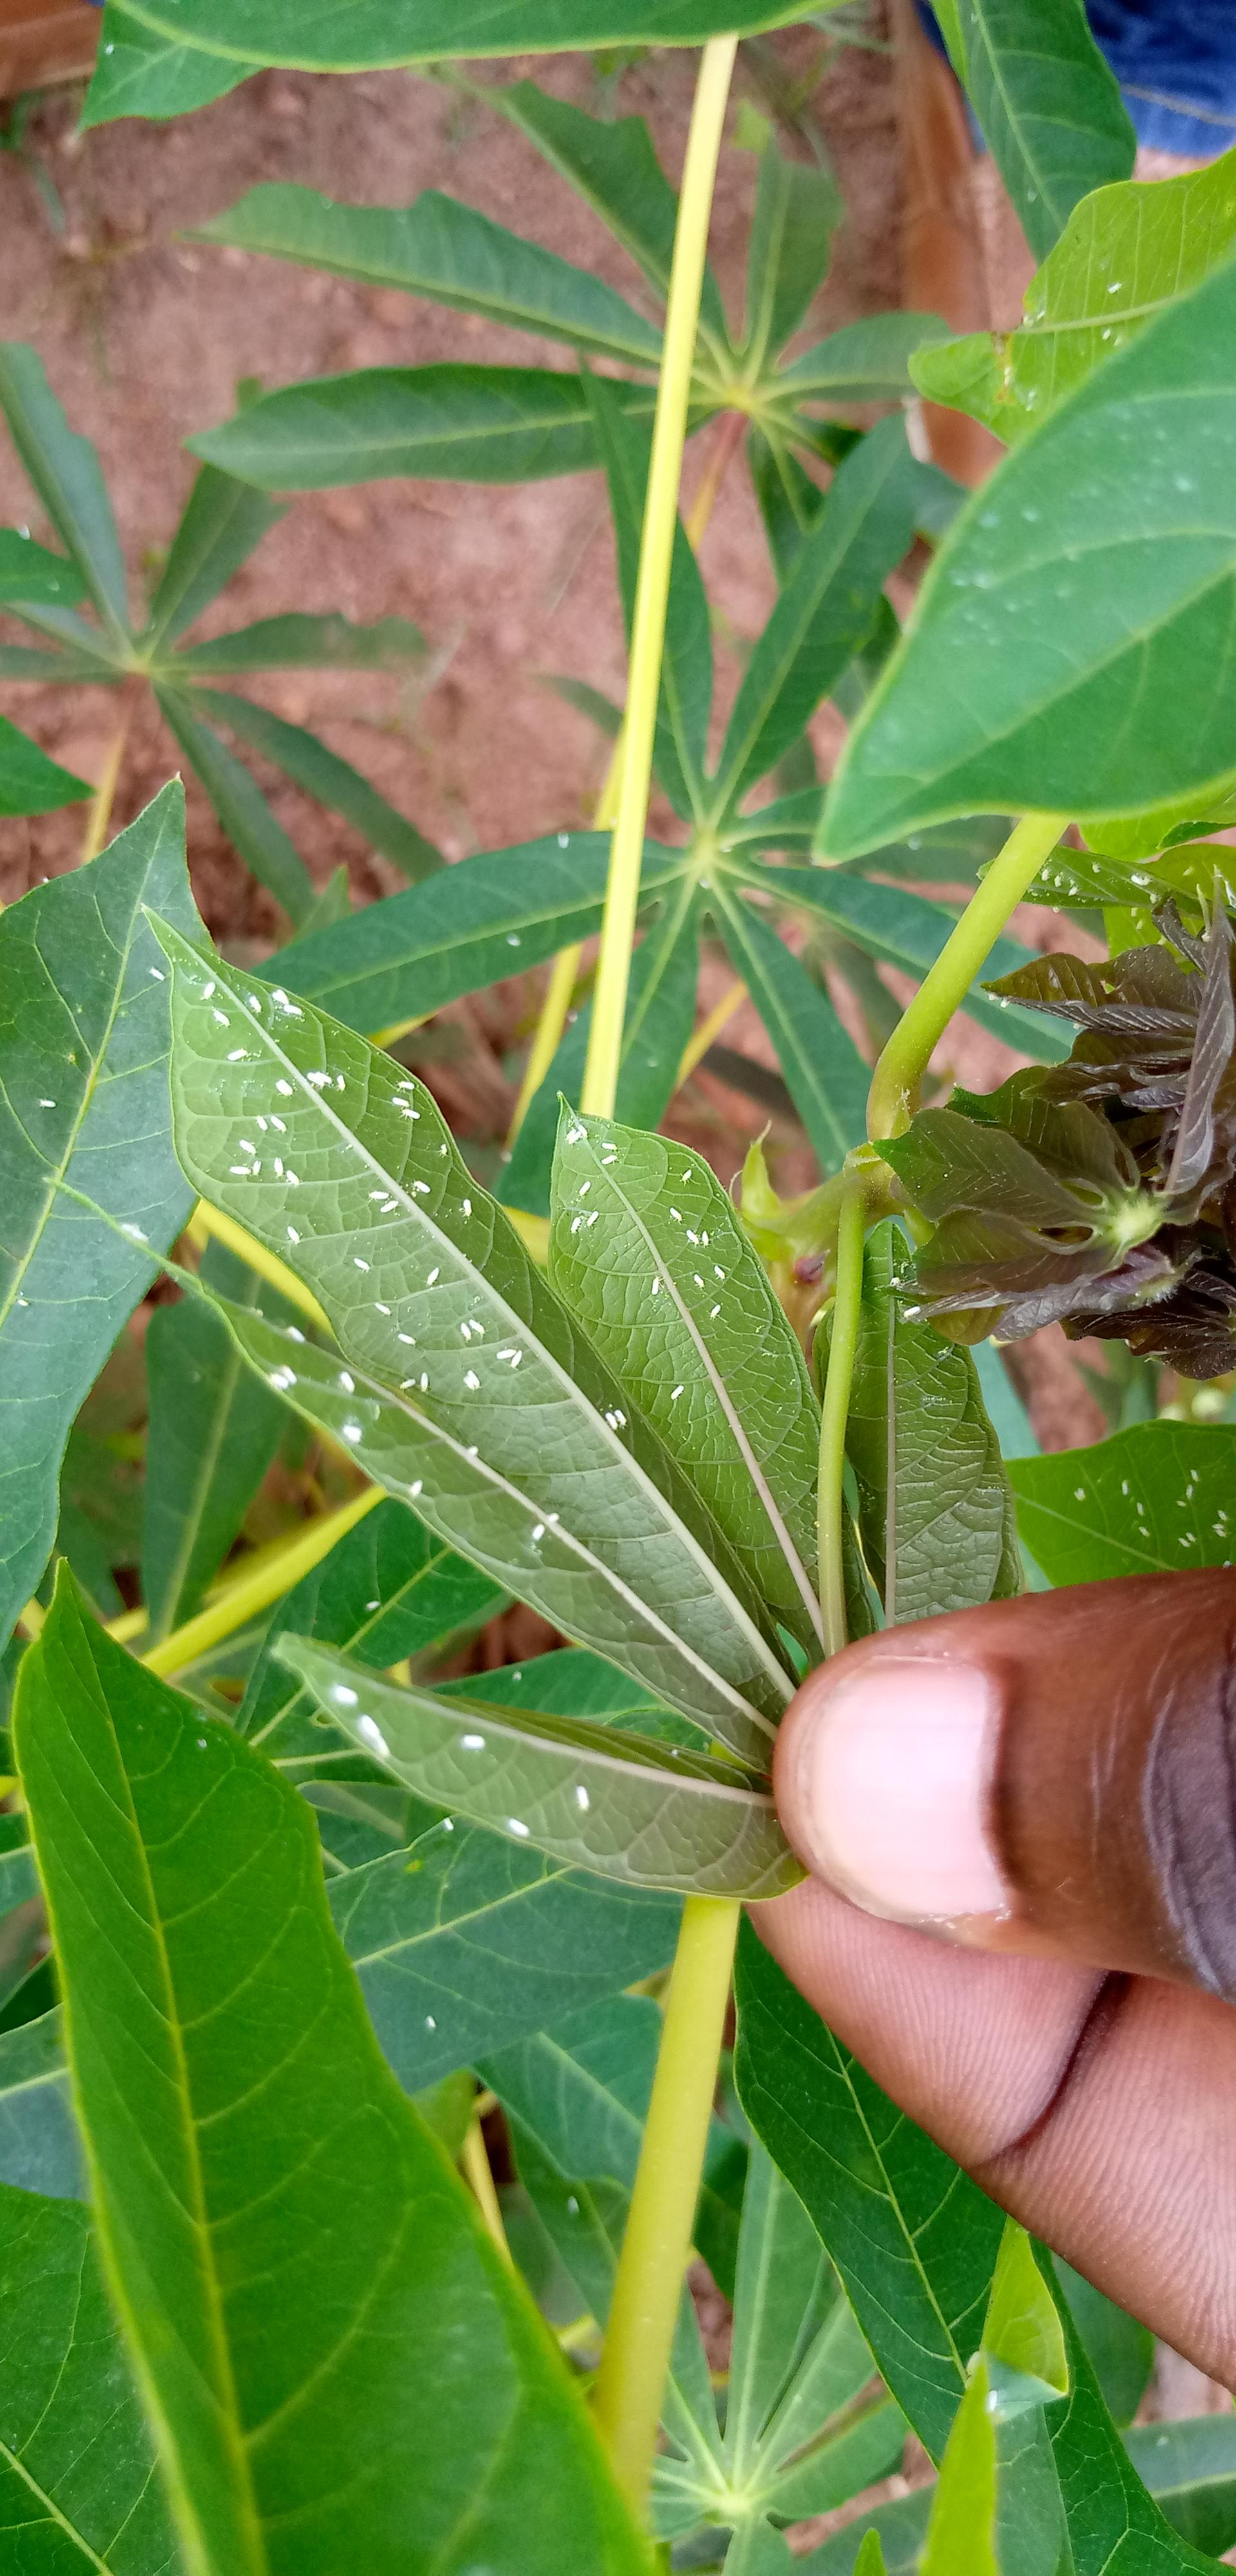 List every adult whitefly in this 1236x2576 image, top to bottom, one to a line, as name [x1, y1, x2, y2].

whitefly [1105, 279, 1127, 298]
whitefly [1100, 327, 1114, 343]
whitefly [146, 964, 168, 983]
whitefly [201, 978, 218, 1003]
whitefly [267, 986, 293, 1005]
whitefly [248, 992, 265, 1014]
whitefly [281, 1003, 303, 1018]
whitefly [211, 1009, 231, 1029]
whitefly [222, 1044, 251, 1062]
whitefly [315, 1070, 333, 1086]
whitefly [304, 1070, 325, 1088]
whitefly [336, 1072, 348, 1094]
whitefly [396, 1077, 417, 1092]
whitefly [279, 1077, 294, 1097]
whitefly [274, 1080, 288, 1098]
whitefly [389, 1094, 412, 1108]
whitefly [36, 1095, 59, 1112]
whitefly [401, 1106, 422, 1123]
whitefly [253, 1110, 271, 1133]
whitefly [269, 1112, 290, 1133]
whitefly [576, 1122, 592, 1139]
whitefly [565, 1127, 576, 1143]
whitefly [569, 1130, 581, 1148]
whitefly [238, 1137, 257, 1158]
whitefly [439, 1139, 454, 1160]
whitefly [599, 1139, 621, 1152]
whitefly [272, 1152, 286, 1179]
whitefly [598, 1153, 621, 1166]
whitefly [252, 1157, 265, 1180]
whitefly [226, 1162, 252, 1177]
whitefly [679, 1164, 695, 1185]
whitefly [285, 1168, 302, 1188]
whitefly [412, 1177, 433, 1195]
whitefly [577, 1179, 591, 1199]
whitefly [366, 1188, 391, 1201]
whitefly [461, 1195, 474, 1222]
whitefly [379, 1198, 400, 1215]
whitefly [668, 1204, 684, 1225]
whitefly [585, 1208, 600, 1229]
whitefly [570, 1214, 582, 1235]
whitefly [285, 1222, 303, 1245]
whitefly [699, 1227, 713, 1252]
whitefly [684, 1227, 700, 1247]
whitefly [351, 1253, 374, 1274]
whitefly [423, 1262, 442, 1289]
whitefly [711, 1262, 728, 1283]
whitefly [689, 1272, 709, 1289]
whitefly [887, 1272, 900, 1287]
whitefly [648, 1273, 665, 1300]
whitefly [15, 1296, 33, 1309]
whitefly [373, 1300, 395, 1318]
whitefly [707, 1300, 724, 1322]
whitefly [900, 1303, 923, 1321]
whitefly [467, 1316, 489, 1337]
whitefly [459, 1320, 474, 1343]
whitefly [281, 1322, 310, 1345]
whitefly [395, 1330, 419, 1350]
whitefly [496, 1347, 518, 1361]
whitefly [510, 1347, 523, 1370]
whitefly [281, 1363, 303, 1389]
whitefly [467, 1368, 483, 1391]
whitefly [338, 1368, 360, 1395]
whitefly [419, 1369, 431, 1395]
whitefly [267, 1370, 288, 1391]
whitefly [461, 1374, 474, 1391]
whitefly [398, 1374, 417, 1393]
whitefly [668, 1381, 689, 1401]
whitefly [613, 1406, 632, 1428]
whitefly [603, 1409, 621, 1432]
whitefly [339, 1423, 365, 1434]
whitefly [345, 1432, 365, 1445]
whitefly [406, 1472, 431, 1501]
whitefly [547, 1510, 563, 1526]
whitefly [528, 1522, 547, 1544]
whitefly [361, 1597, 388, 1615]
whitefly [332, 1680, 360, 1707]
whitefly [357, 1713, 383, 1738]
whitefly [462, 1732, 487, 1750]
whitefly [374, 1738, 393, 1761]
whitefly [572, 1781, 594, 1815]
whitefly [441, 1815, 457, 1833]
whitefly [505, 1815, 533, 1838]
whitefly [424, 2012, 441, 2032]
whitefly [985, 2385, 1002, 2413]